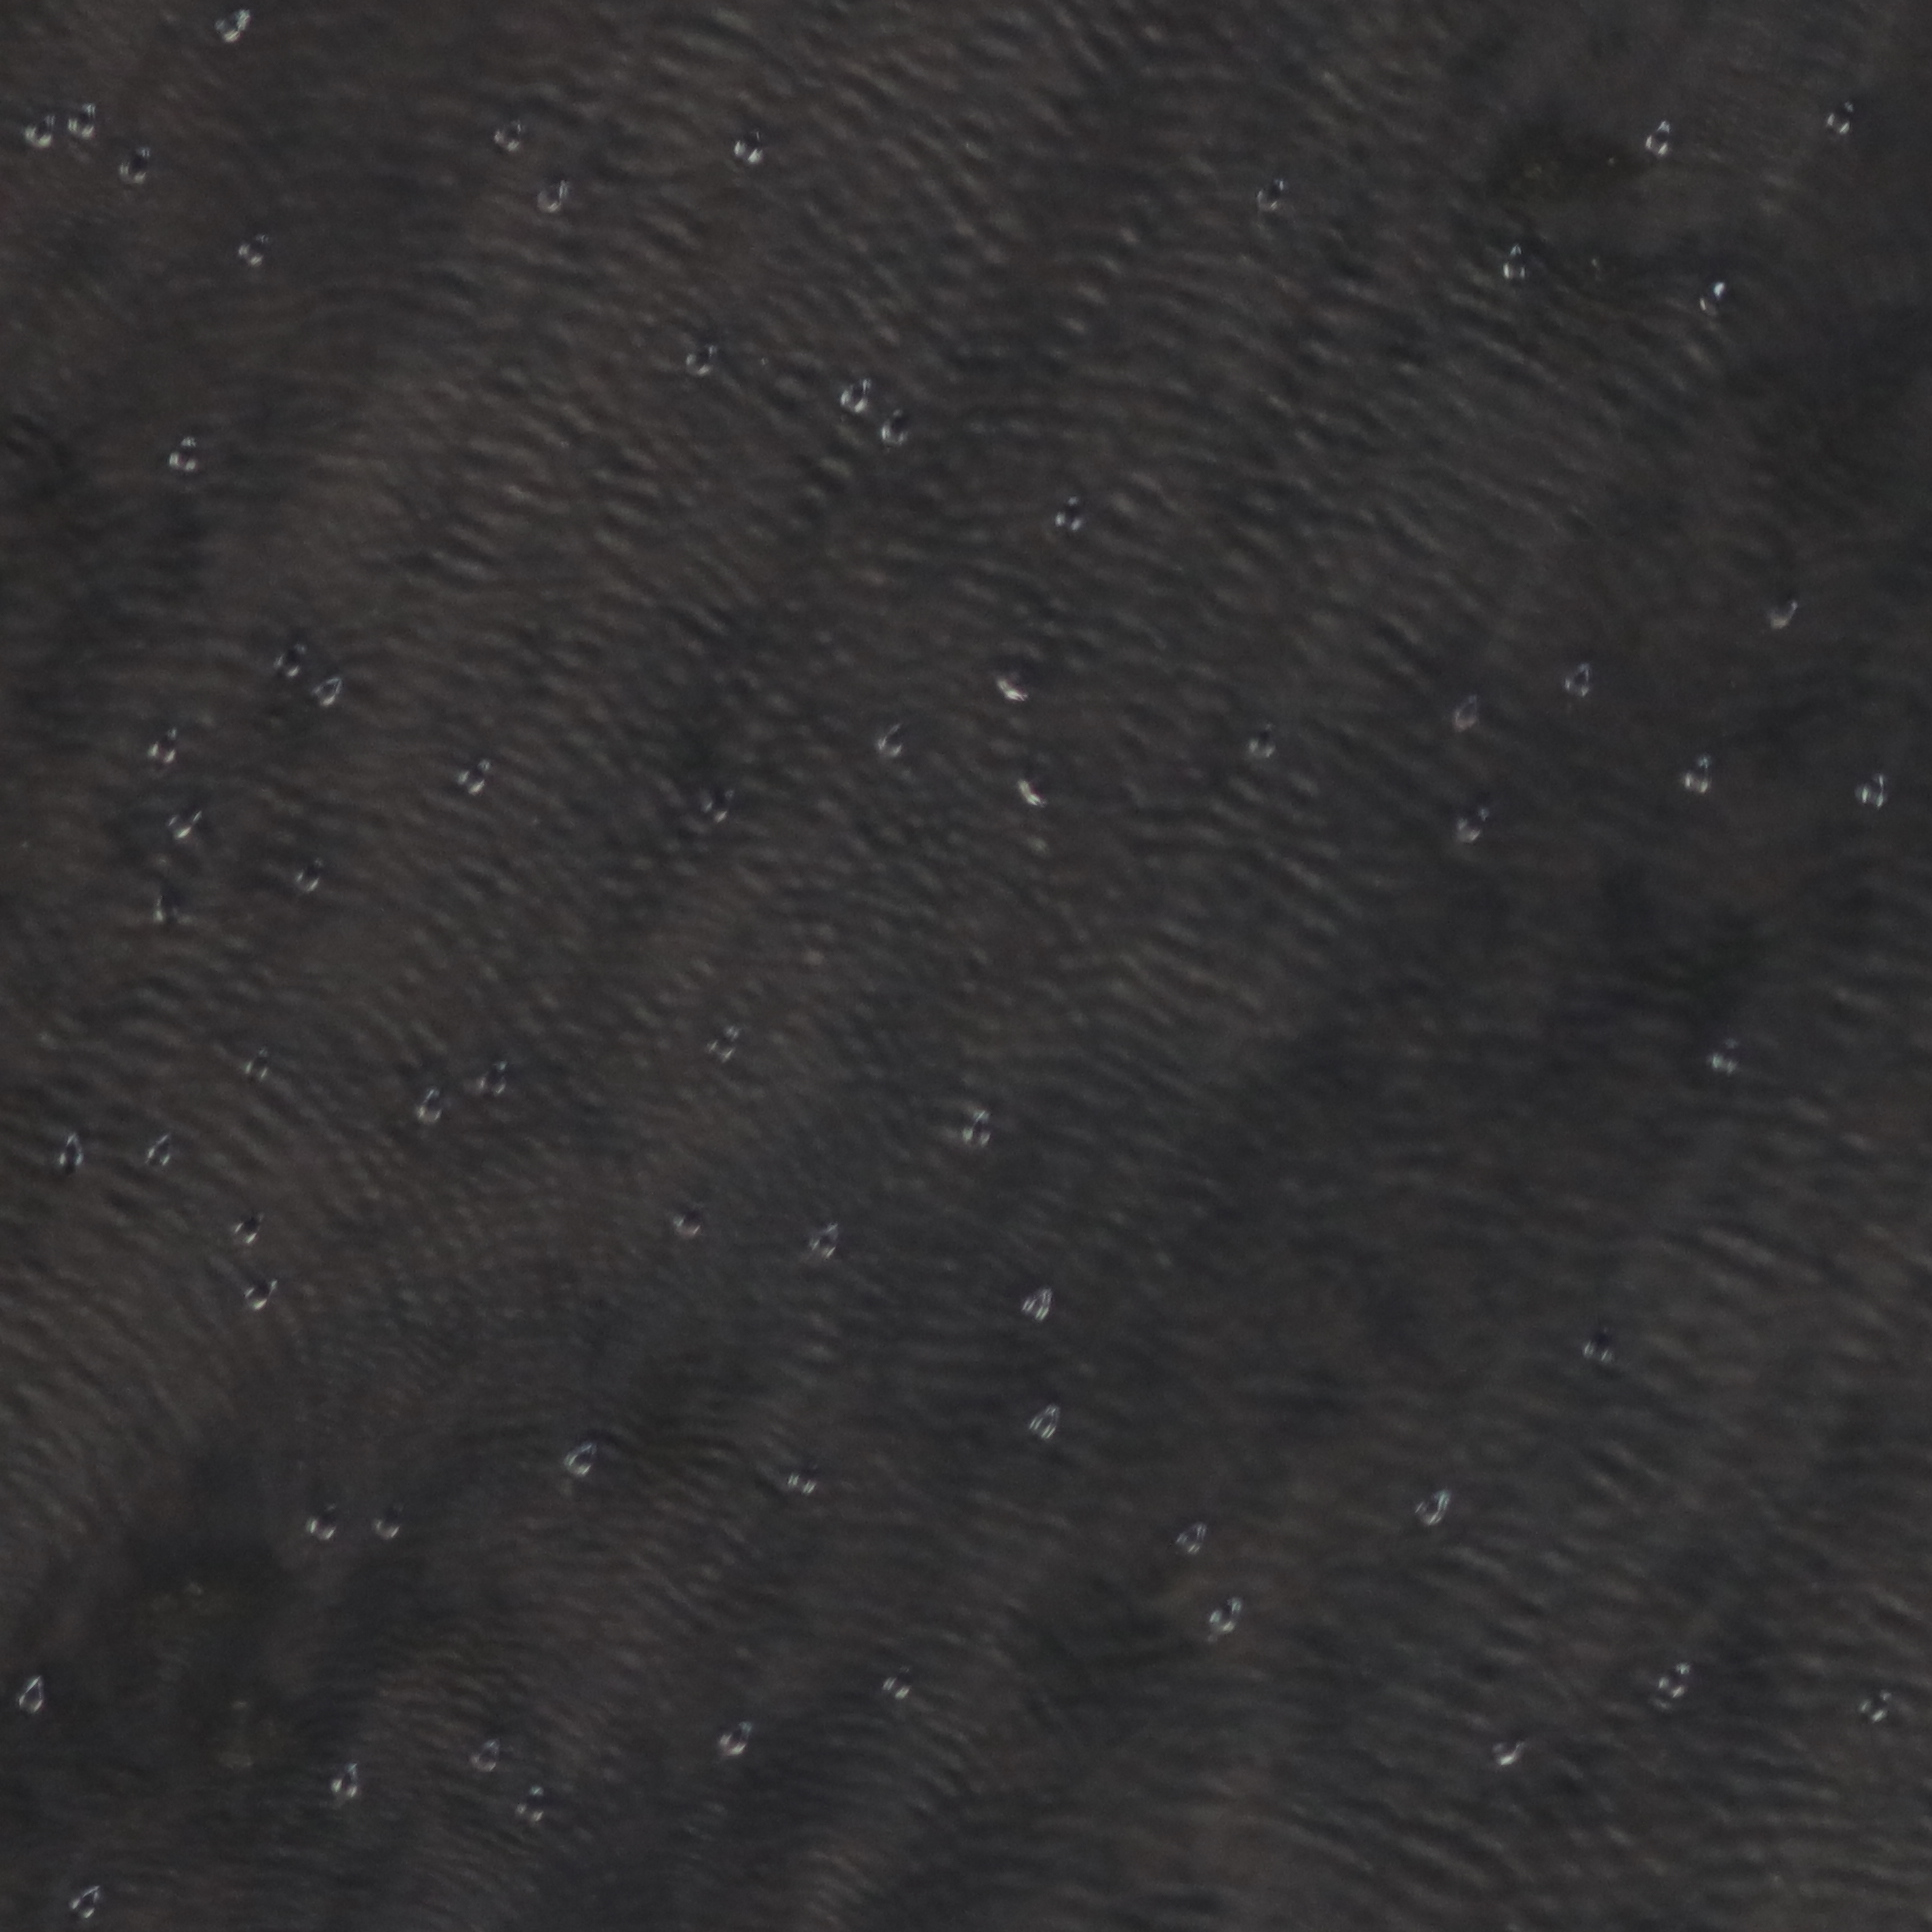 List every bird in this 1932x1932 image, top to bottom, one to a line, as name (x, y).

brant (227, 26)
brant (75, 119)
brant (1842, 122)
brant (507, 134)
brant (36, 136)
brant (1658, 140)
brant (749, 149)
brant (137, 171)
brant (554, 189)
brant (1278, 195)
brant (261, 241)
brant (1505, 268)
brant (1711, 300)
brant (693, 357)
brant (856, 398)
brant (894, 428)
brant (186, 460)
brant (1077, 510)
brant (1780, 617)
brant (290, 660)
brant (1012, 683)
brant (1580, 683)
brant (333, 693)
brant (1458, 713)
brant (1246, 745)
brant (164, 749)
brant (898, 750)
brant (473, 778)
brant (1696, 784)
brant (1038, 794)
brant (1870, 794)
brant (731, 808)
brant (1471, 821)
brant (184, 826)
brant (302, 874)
brant (163, 916)
brant (725, 1042)
brant (1725, 1053)
brant (258, 1073)
brant (490, 1085)
brant (429, 1100)
brant (969, 1126)
brant (171, 1152)
brant (71, 1157)
brant (695, 1219)
brant (245, 1226)
brant (824, 1238)
brant (258, 1297)
brant (1041, 1297)
brant (1598, 1354)
brant (1047, 1419)
brant (579, 1459)
brant (802, 1482)
brant (1427, 1511)
brant (387, 1521)
brant (325, 1528)
brant (1190, 1539)
brant (1233, 1621)
brant (1668, 1683)
brant (901, 1687)
brant (1883, 1703)
brant (35, 1705)
brant (738, 1741)
brant (488, 1753)
brant (1507, 1754)
brant (347, 1782)
brant (525, 1806)
brant (84, 1904)